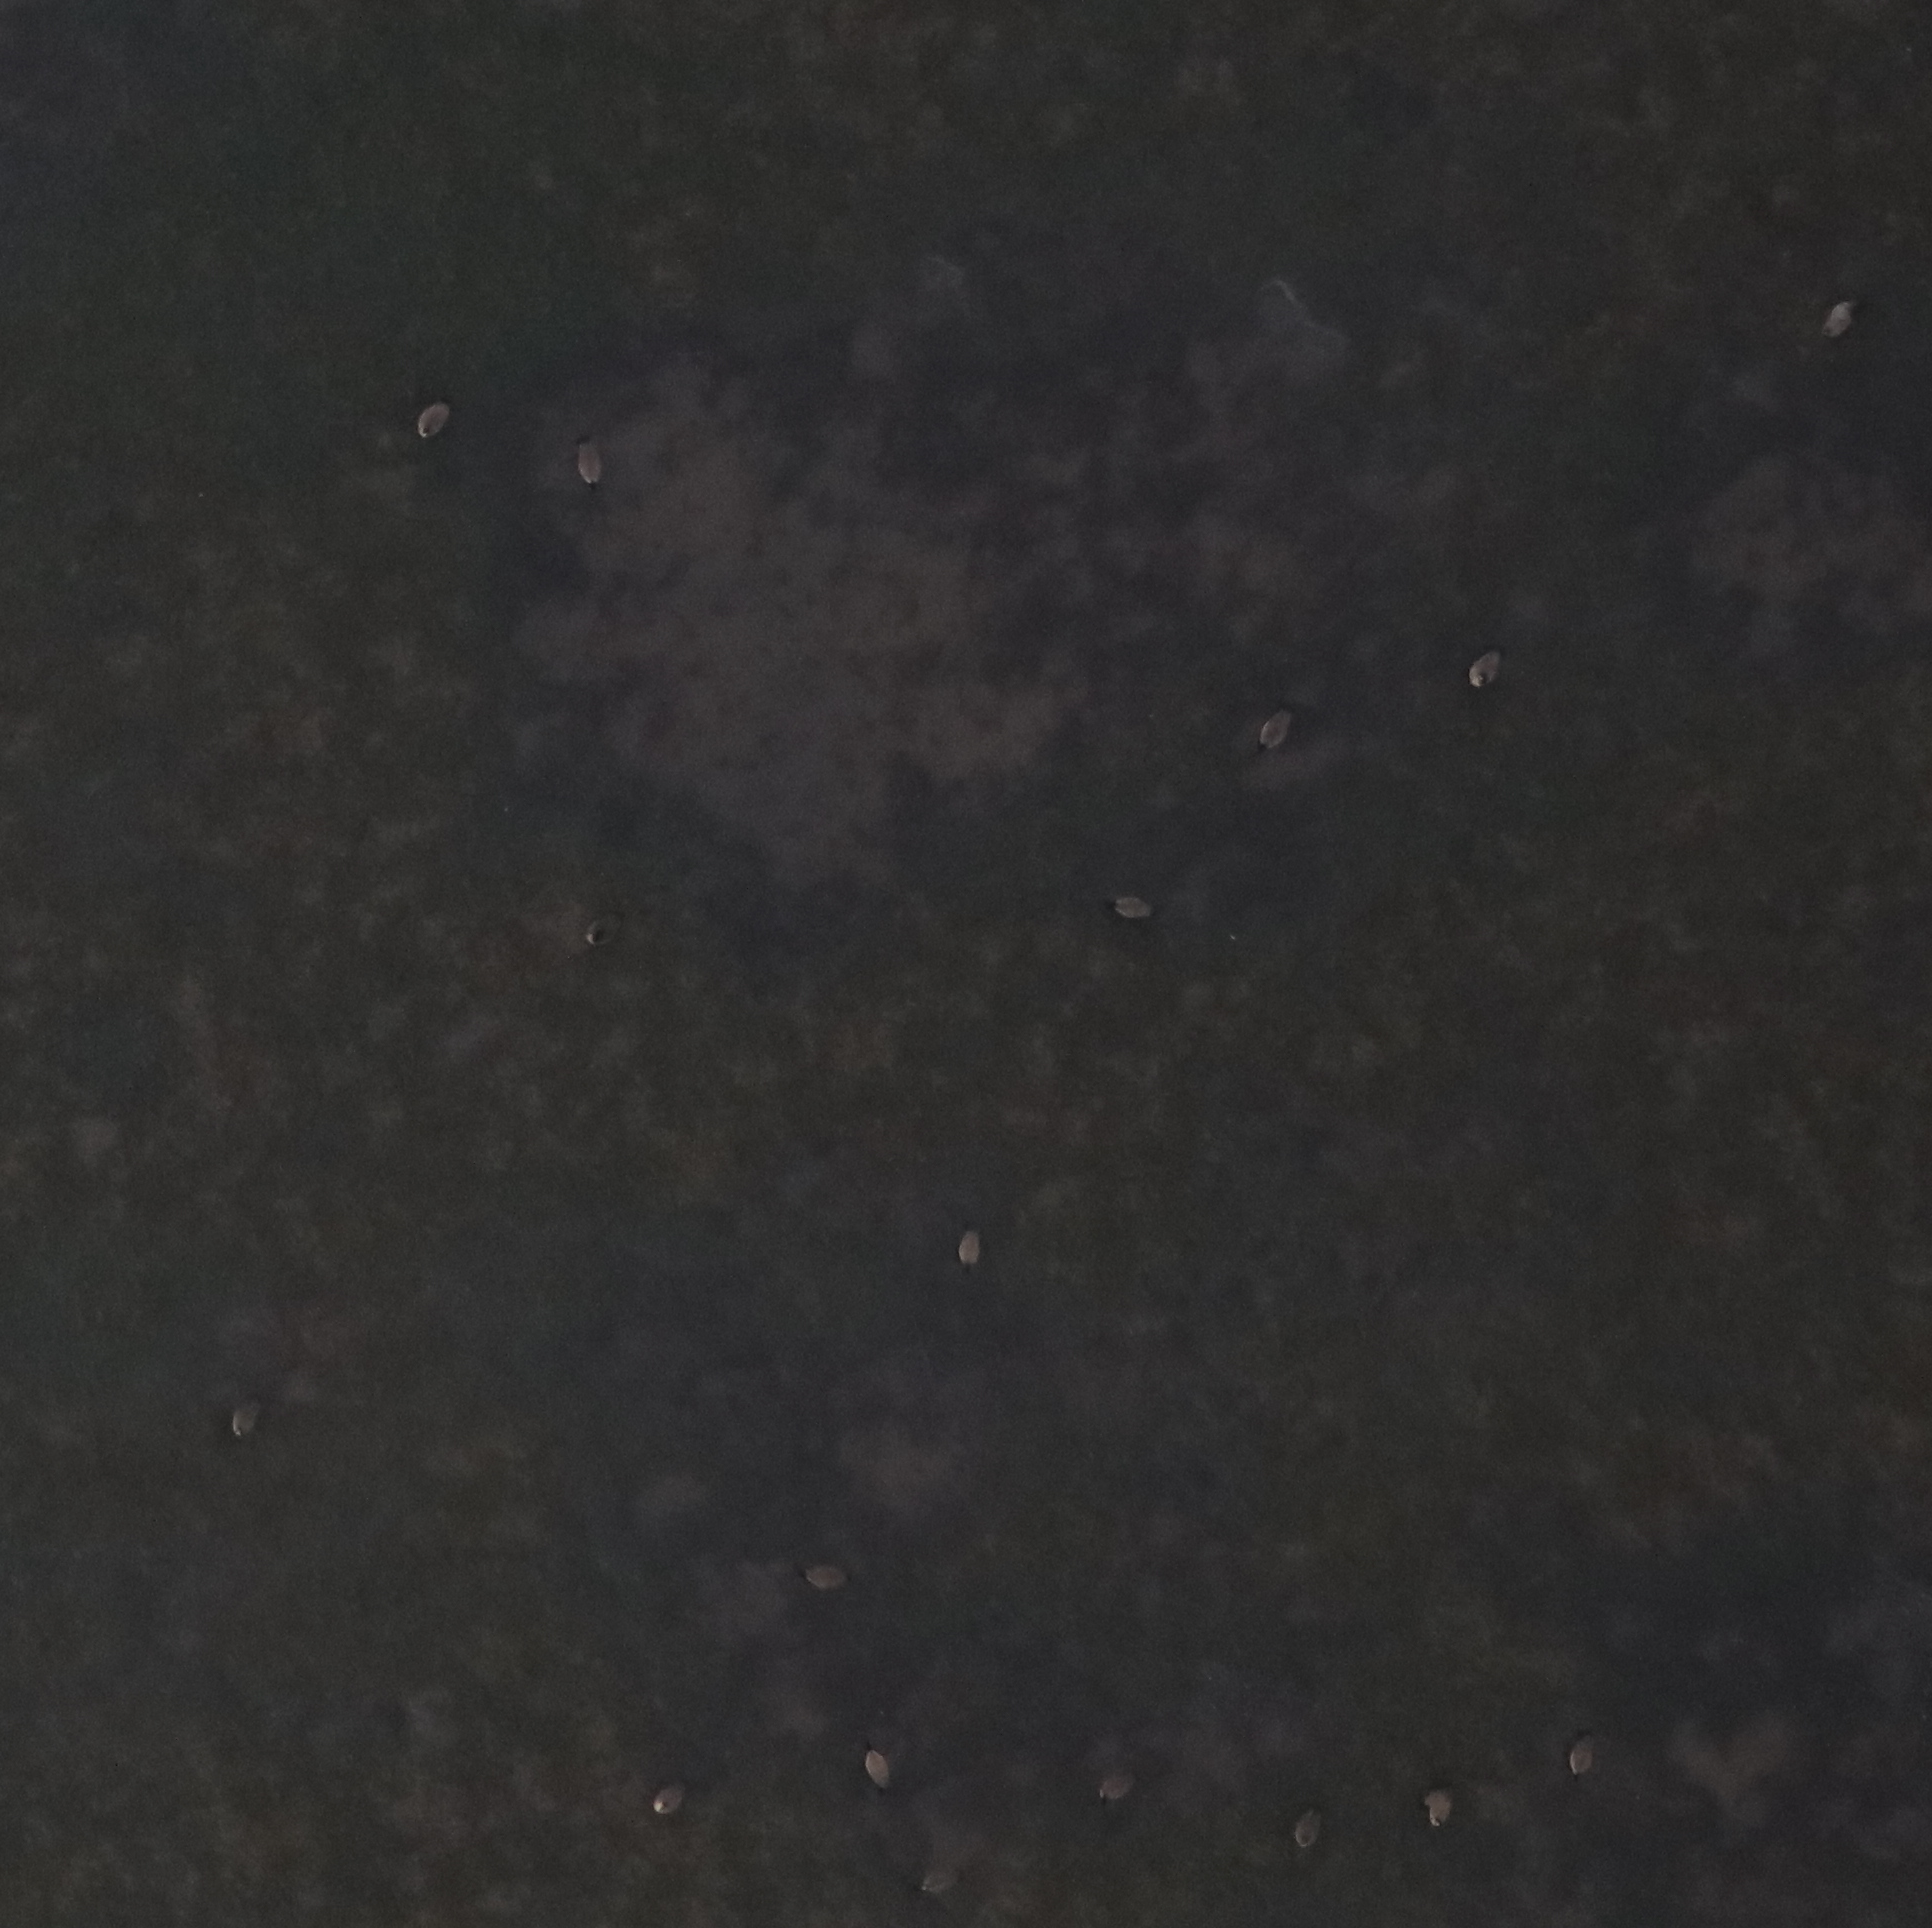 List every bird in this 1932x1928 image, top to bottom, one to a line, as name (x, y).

Canada goose (1838, 320)
Canada goose (435, 419)
Canada goose (588, 462)
Canada goose (1484, 668)
Canada goose (1276, 728)
Canada goose (1132, 907)
Canada goose (604, 929)
Canada goose (969, 1248)
Canada goose (243, 1419)
Canada goose (826, 1579)
Canada goose (1583, 1755)
Canada goose (877, 1766)
Canada goose (1113, 1782)
Canada goose (666, 1797)
Canada goose (1439, 1805)
Canada goose (1306, 1829)
Canada goose (938, 1879)